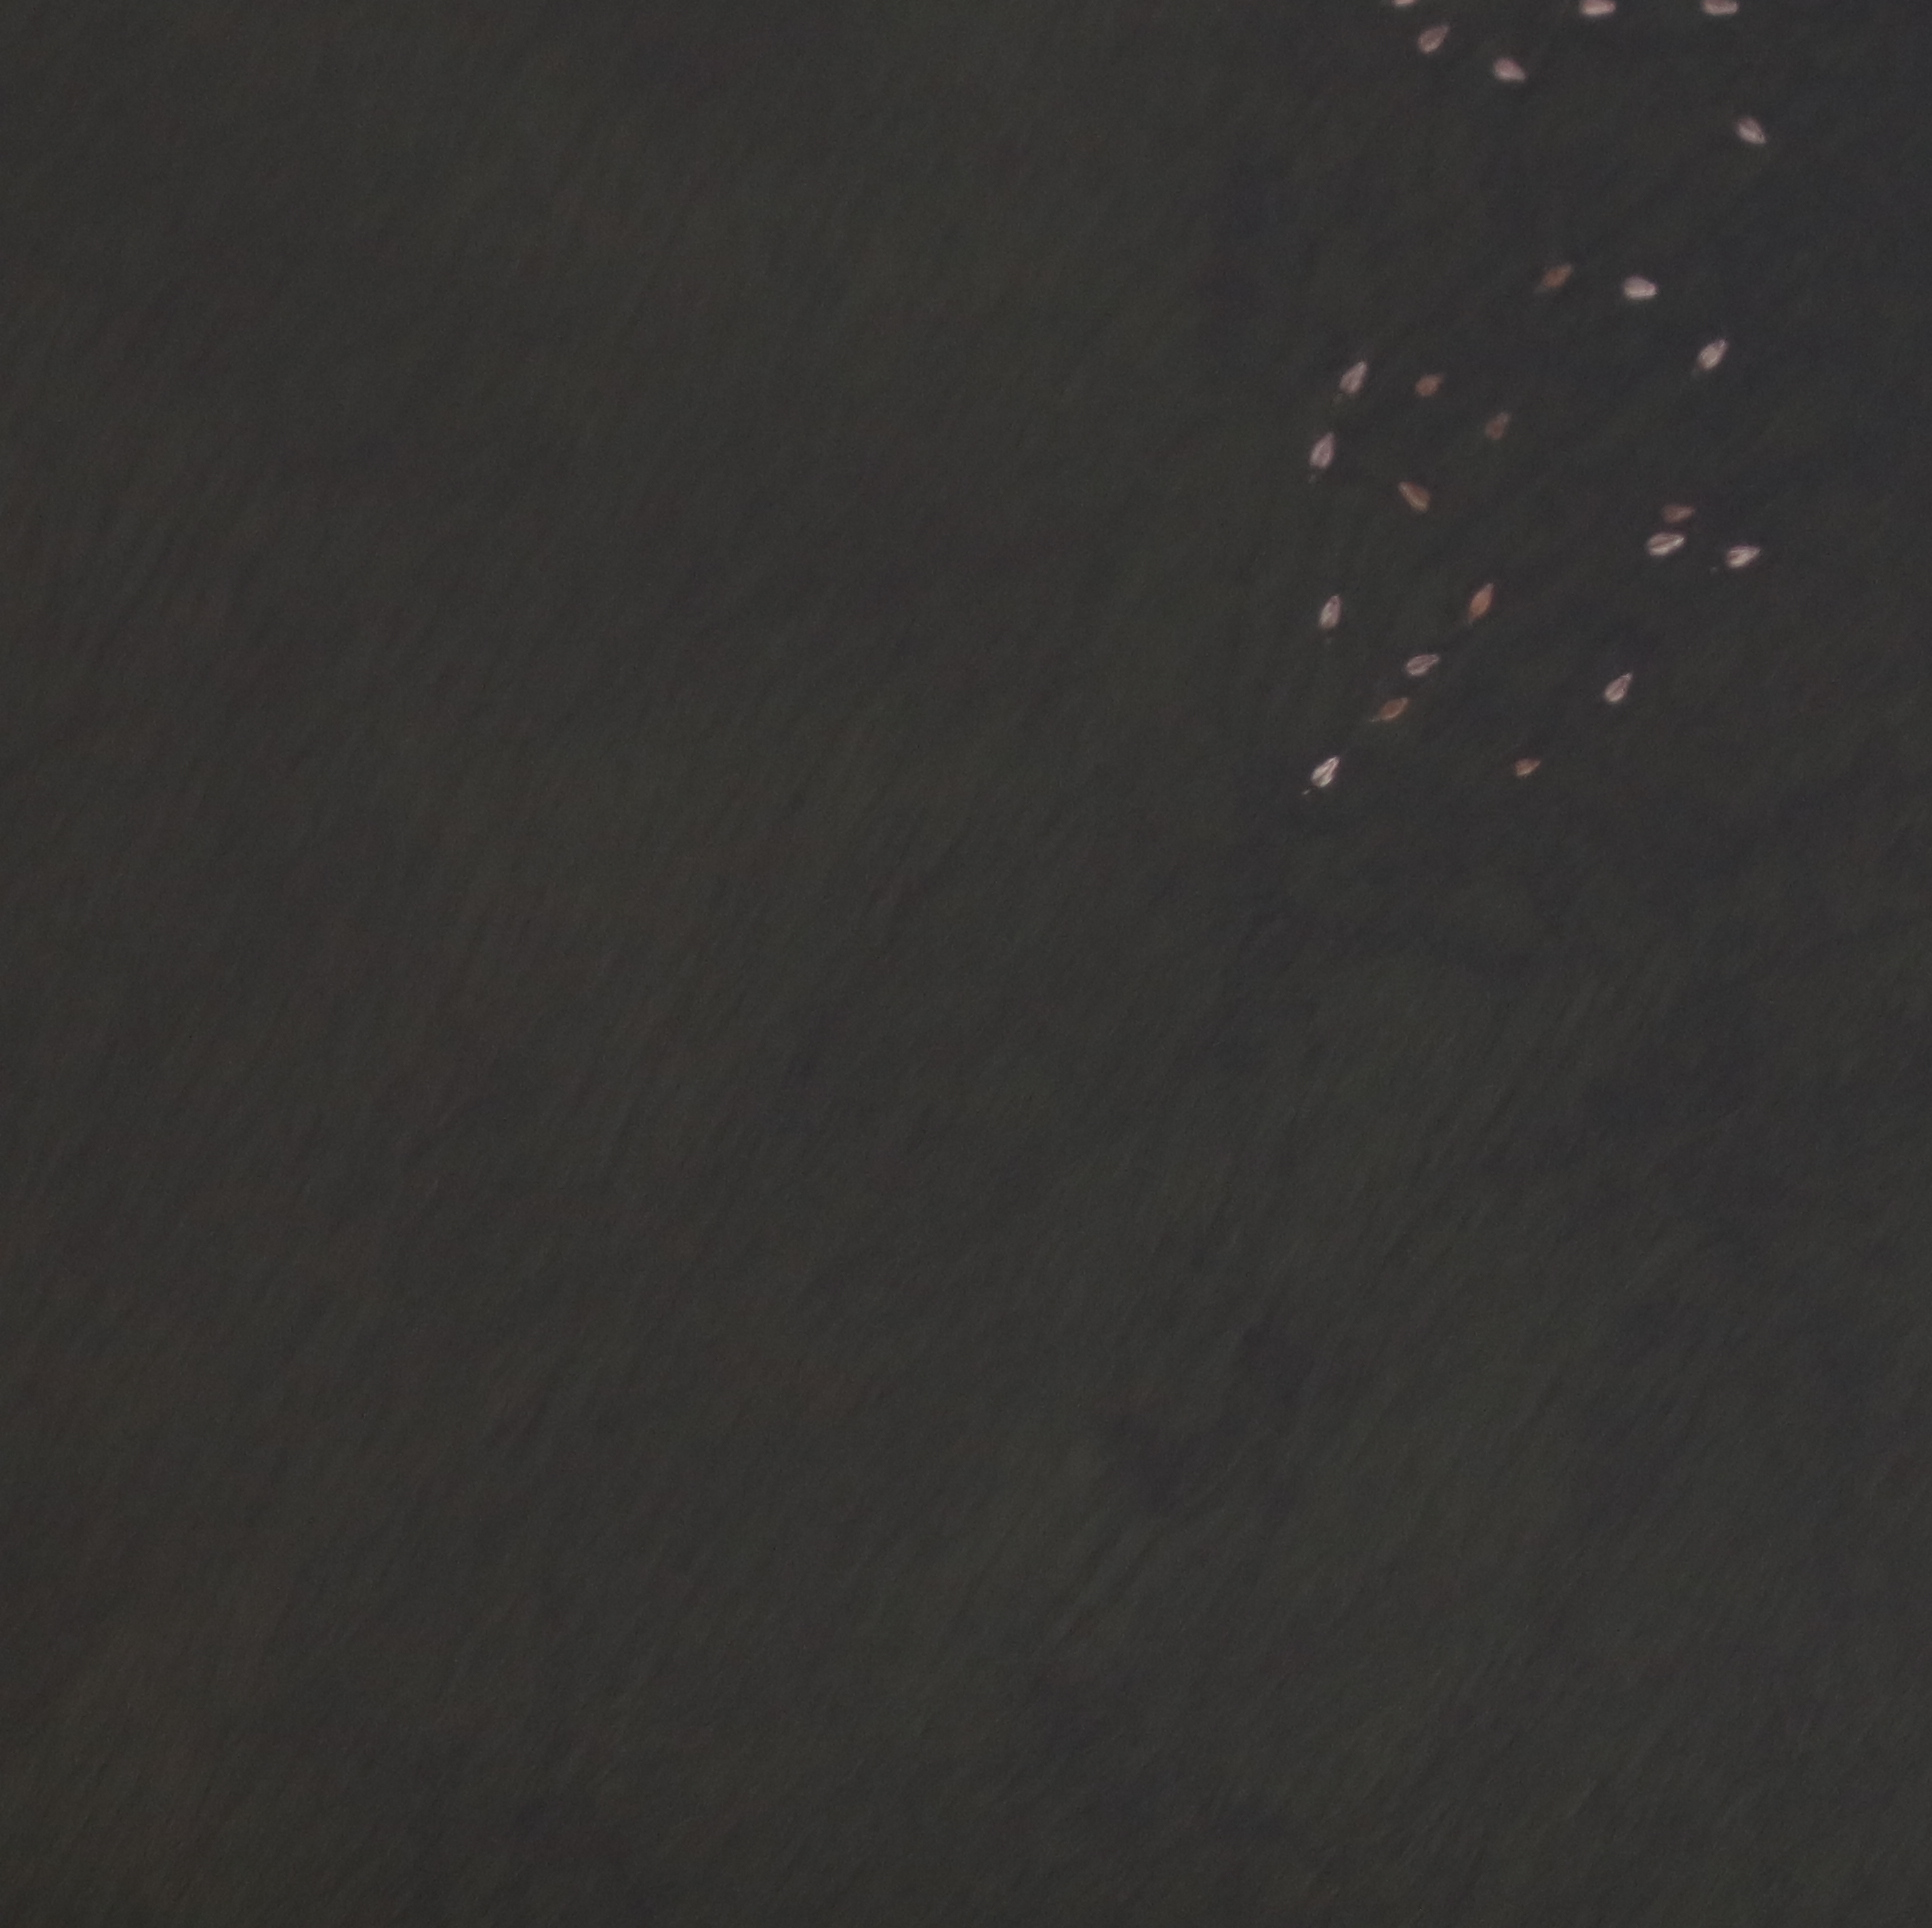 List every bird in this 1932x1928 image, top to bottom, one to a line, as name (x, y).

other bird (1596, 0)
other bird (1718, 2)
other bird (1433, 29)
other bird (1499, 65)
other bird (1750, 132)
other bird (1555, 276)
other bird (1640, 286)
other bird (1715, 360)
other bird (1349, 387)
other bird (1422, 389)
other bird (1499, 429)
other bird (1317, 460)
other bird (1411, 493)
other bird (1672, 512)
other bird (1659, 547)
other bird (1747, 557)
other bird (1480, 610)
other bird (1332, 618)
other bird (1424, 662)
other bird (1614, 693)
other bird (1389, 705)
other bird (1525, 768)
other bird (1320, 773)